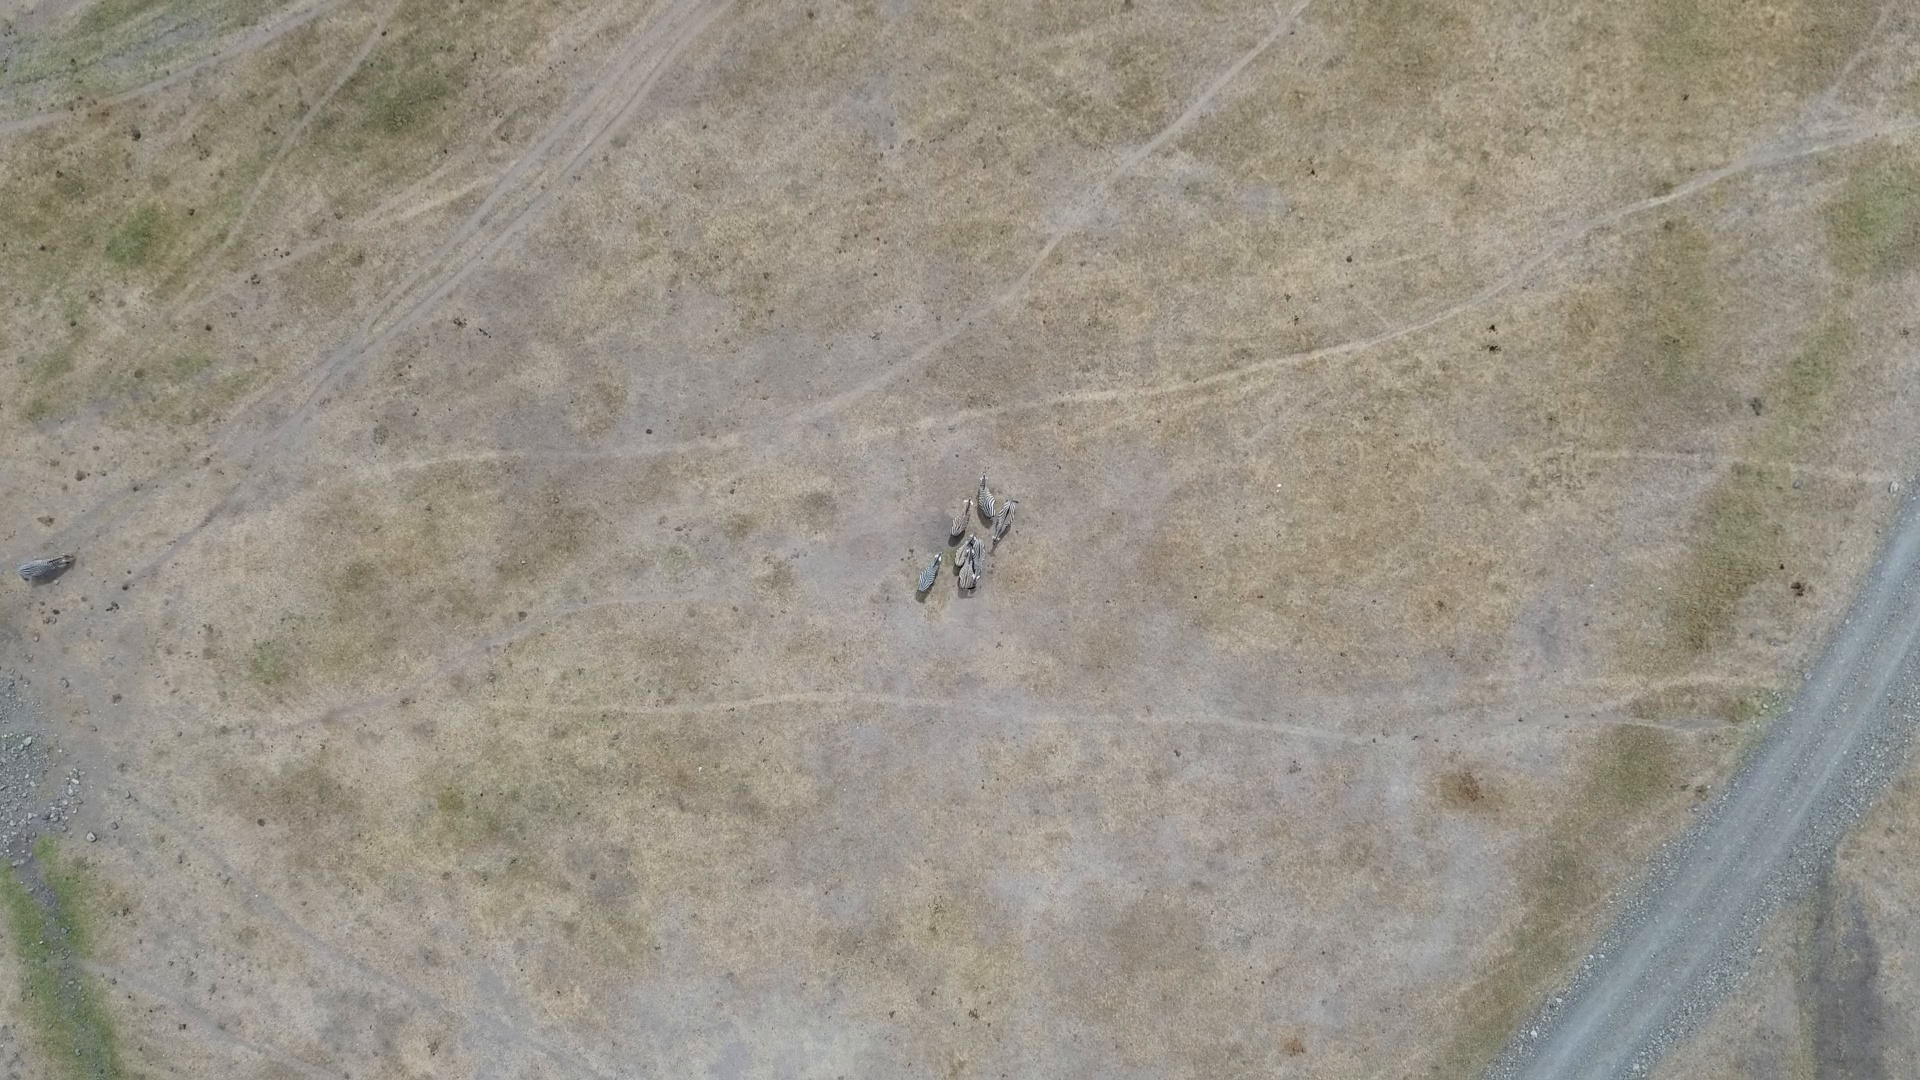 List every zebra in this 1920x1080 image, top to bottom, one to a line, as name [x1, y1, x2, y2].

zebra [979, 472, 995, 520]
zebra [949, 495, 973, 537]
zebra [992, 499, 1020, 545]
zebra [954, 532, 978, 566]
zebra [973, 537, 986, 582]
zebra [917, 549, 943, 594]
zebra [958, 549, 974, 590]
zebra [21, 557, 75, 582]